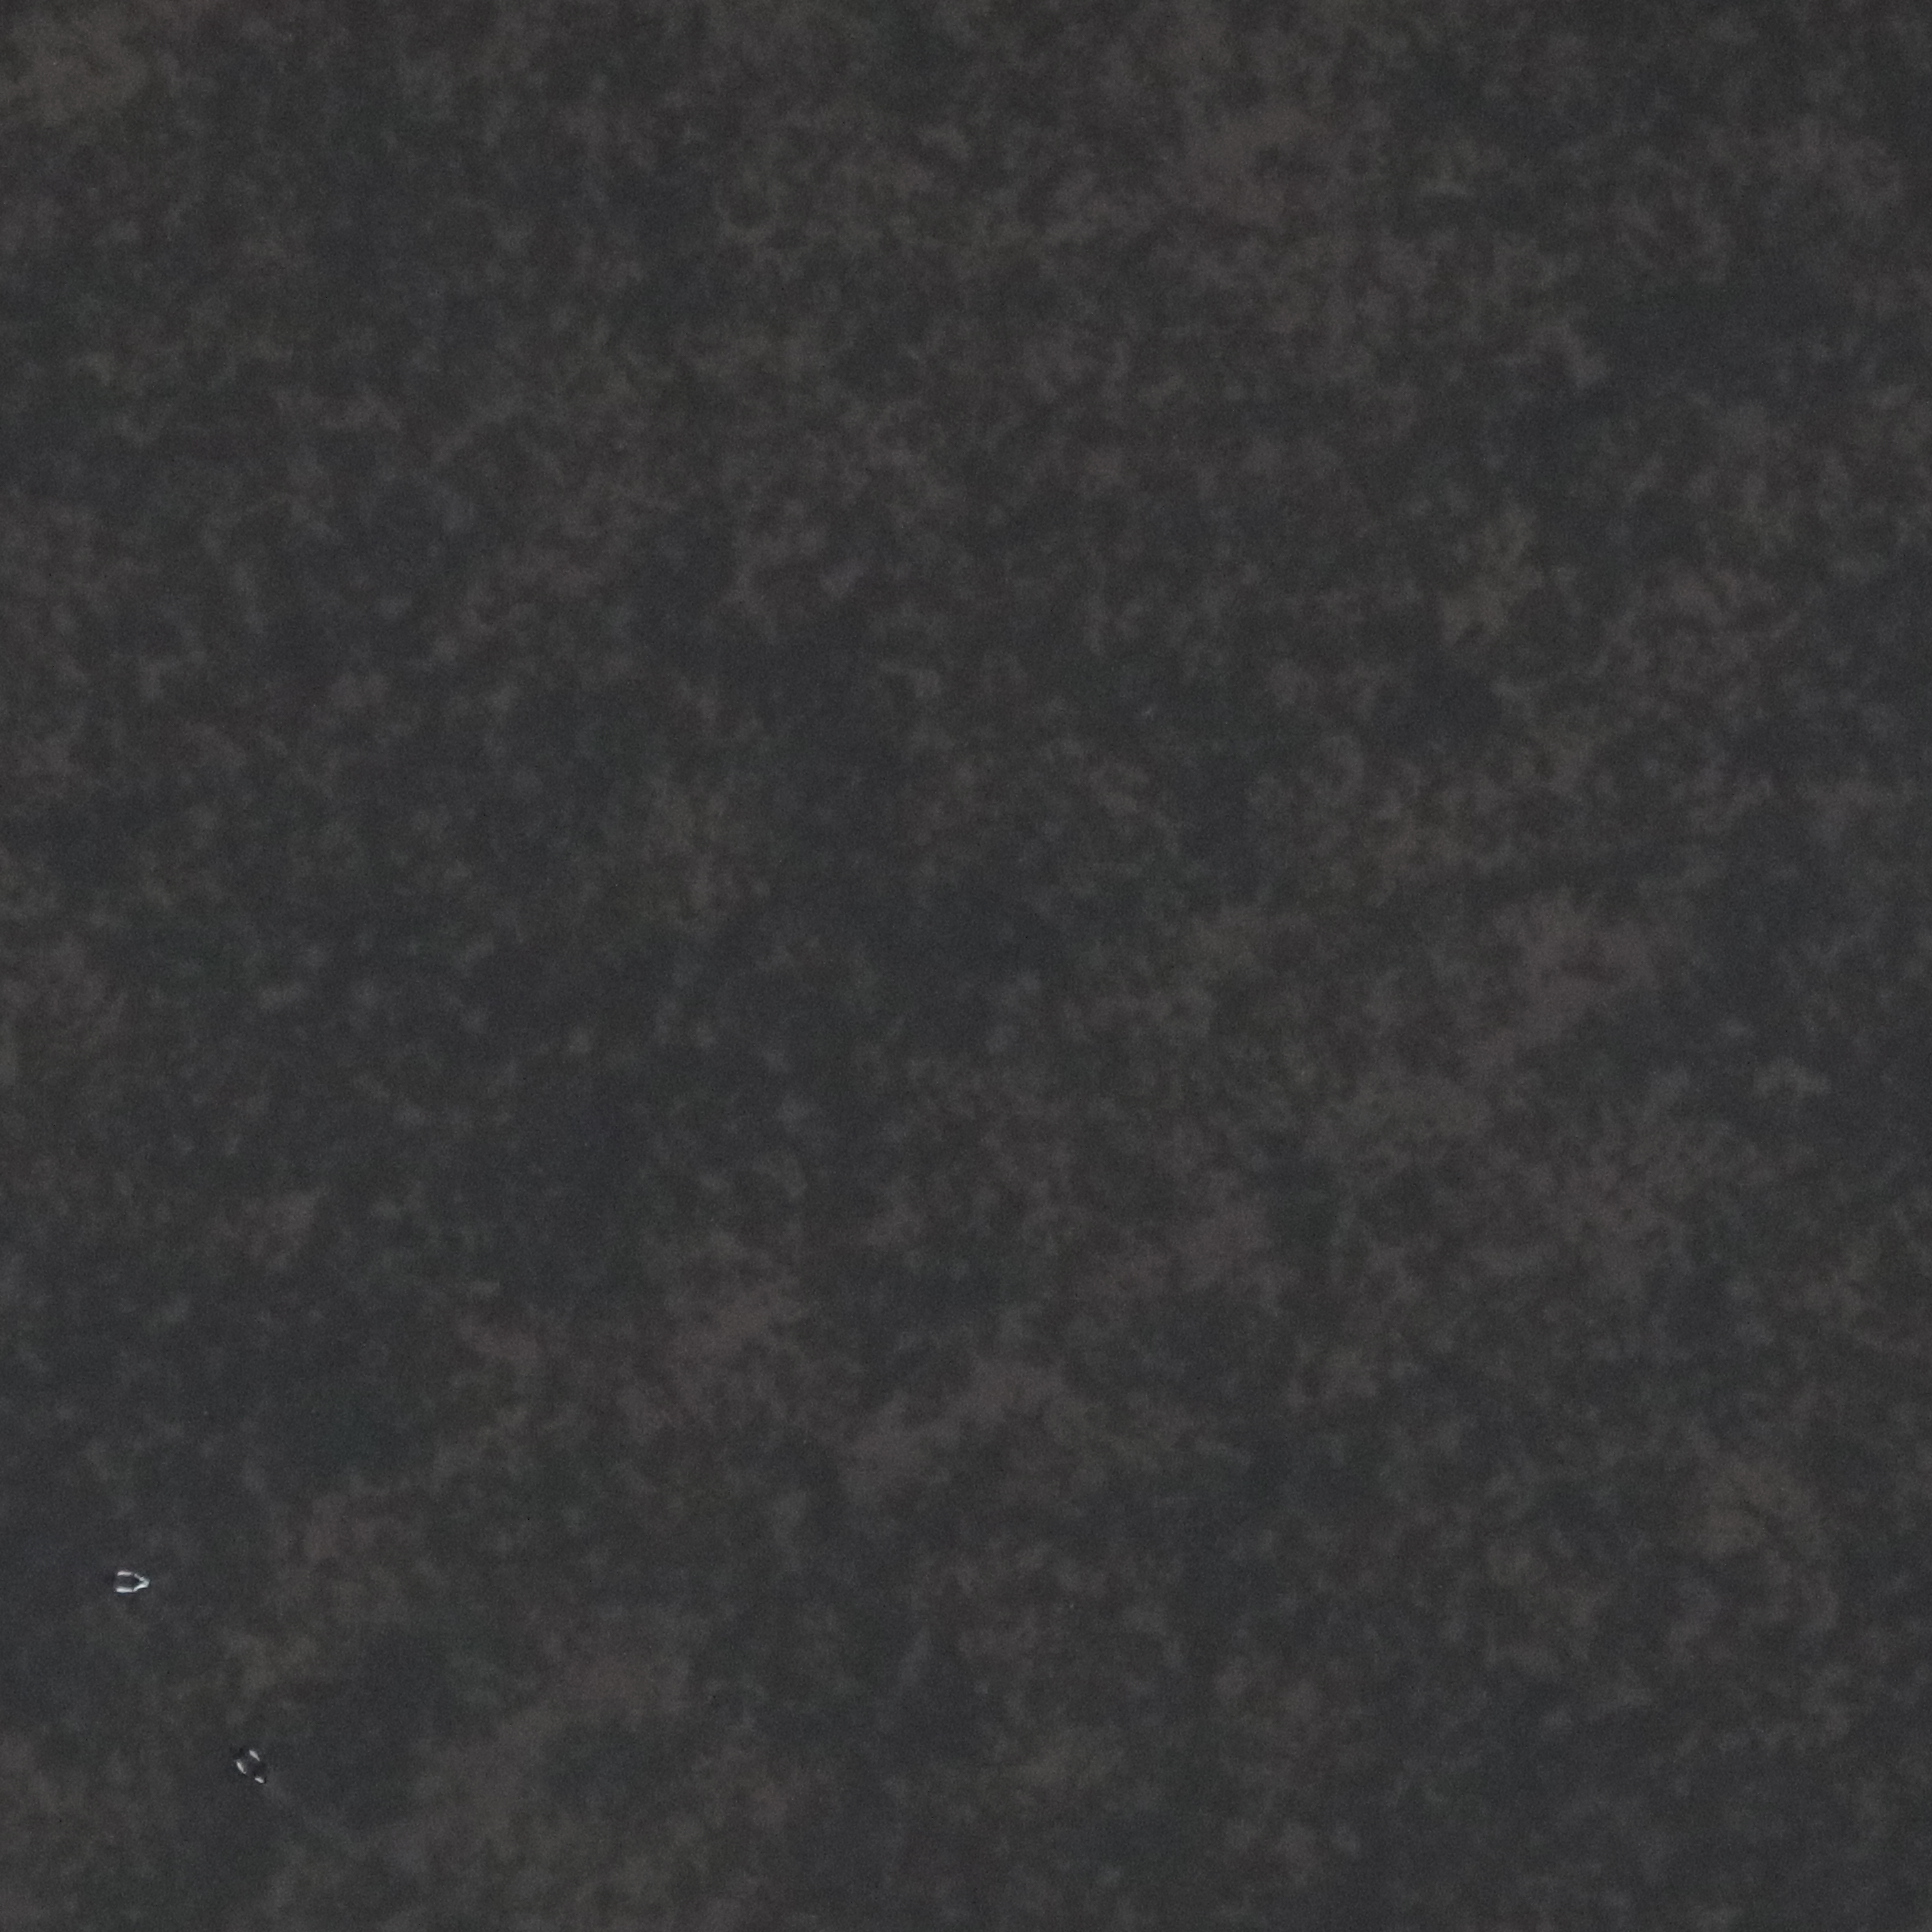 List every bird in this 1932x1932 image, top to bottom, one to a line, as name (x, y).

brant (128, 1582)
brant (251, 1766)